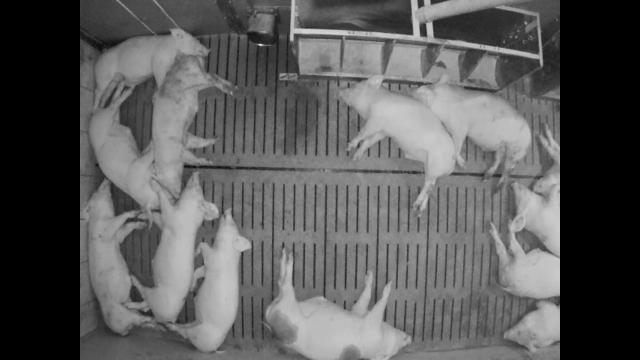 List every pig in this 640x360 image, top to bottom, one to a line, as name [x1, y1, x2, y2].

pig [91, 27, 210, 113]
pig [149, 56, 239, 200]
pig [333, 73, 458, 216]
pig [405, 74, 532, 194]
pig [87, 81, 173, 232]
pig [531, 123, 559, 197]
pig [121, 172, 221, 324]
pig [82, 178, 166, 336]
pig [509, 183, 561, 260]
pig [163, 208, 252, 353]
pig [488, 219, 560, 300]
pig [261, 249, 413, 359]
pig [501, 300, 560, 354]